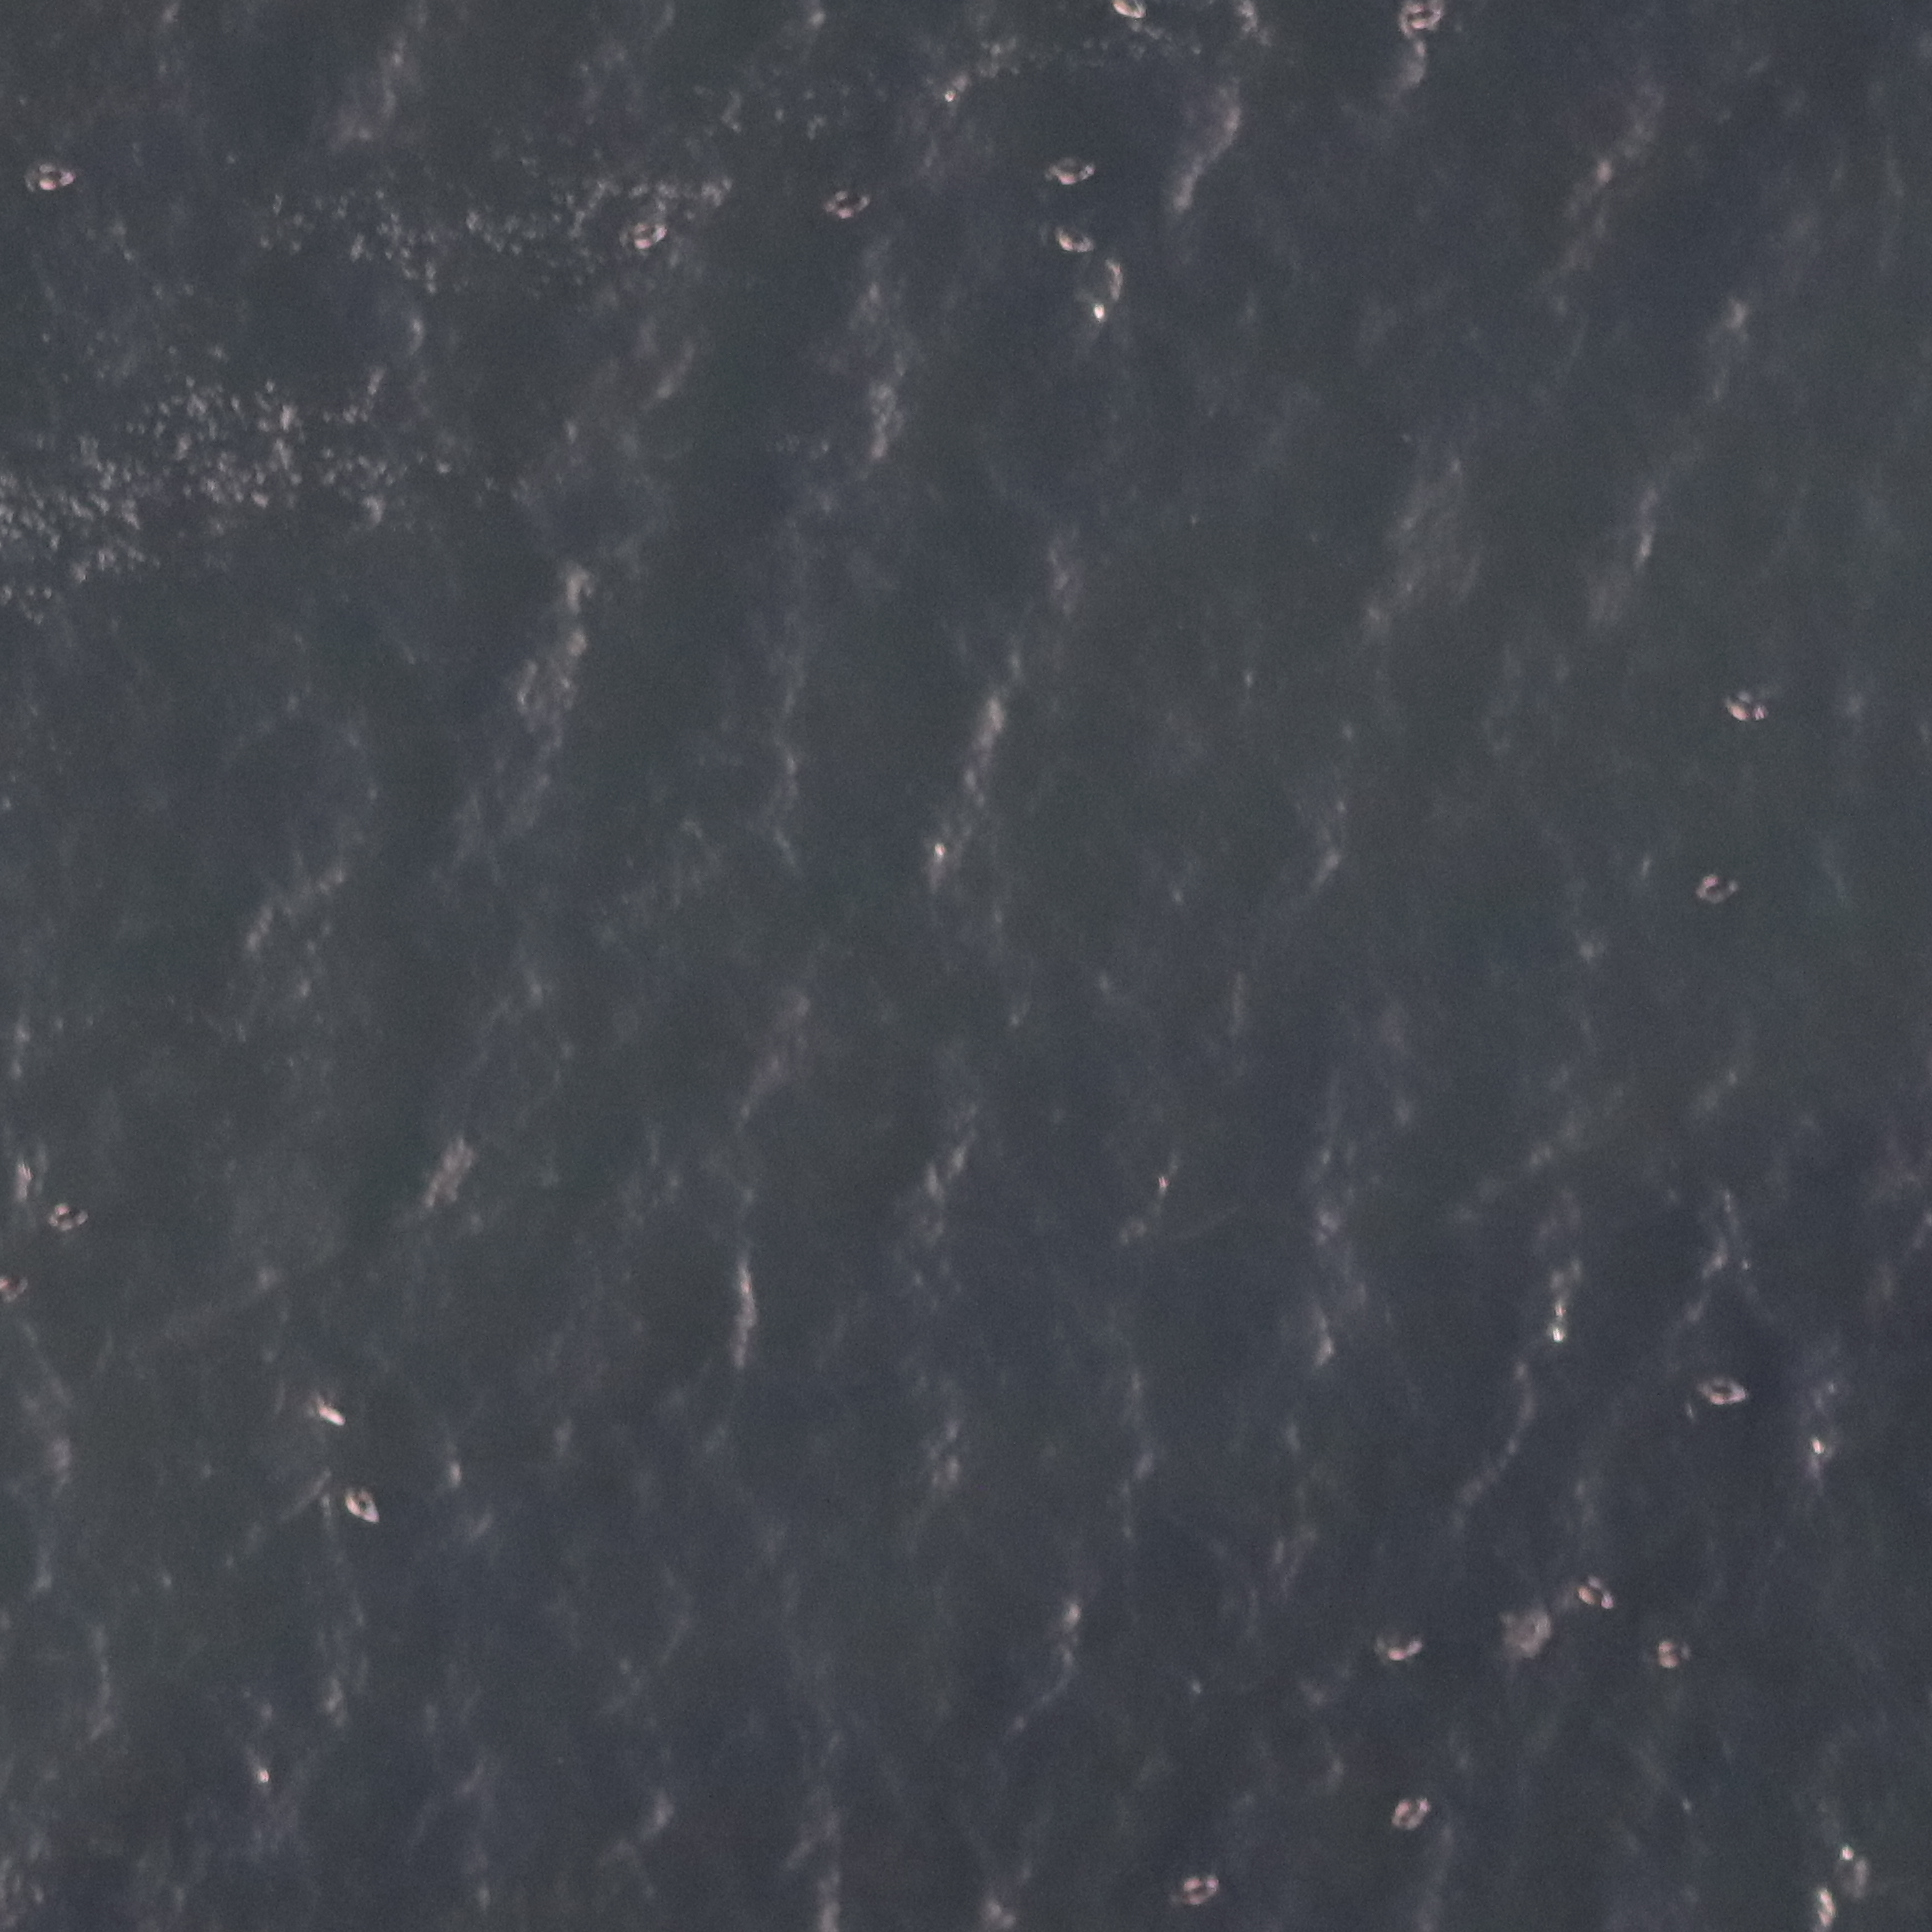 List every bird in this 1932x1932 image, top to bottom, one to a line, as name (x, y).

brant (1128, 5)
brant (1420, 13)
brant (1071, 165)
brant (50, 179)
brant (848, 202)
brant (649, 236)
brant (1071, 238)
brant (1741, 705)
brant (1718, 887)
brant (63, 1214)
brant (8, 1288)
brant (1720, 1390)
brant (327, 1401)
brant (362, 1503)
brant (1594, 1595)
brant (1400, 1644)
brant (1668, 1655)
brant (1413, 1814)
brant (1193, 1891)